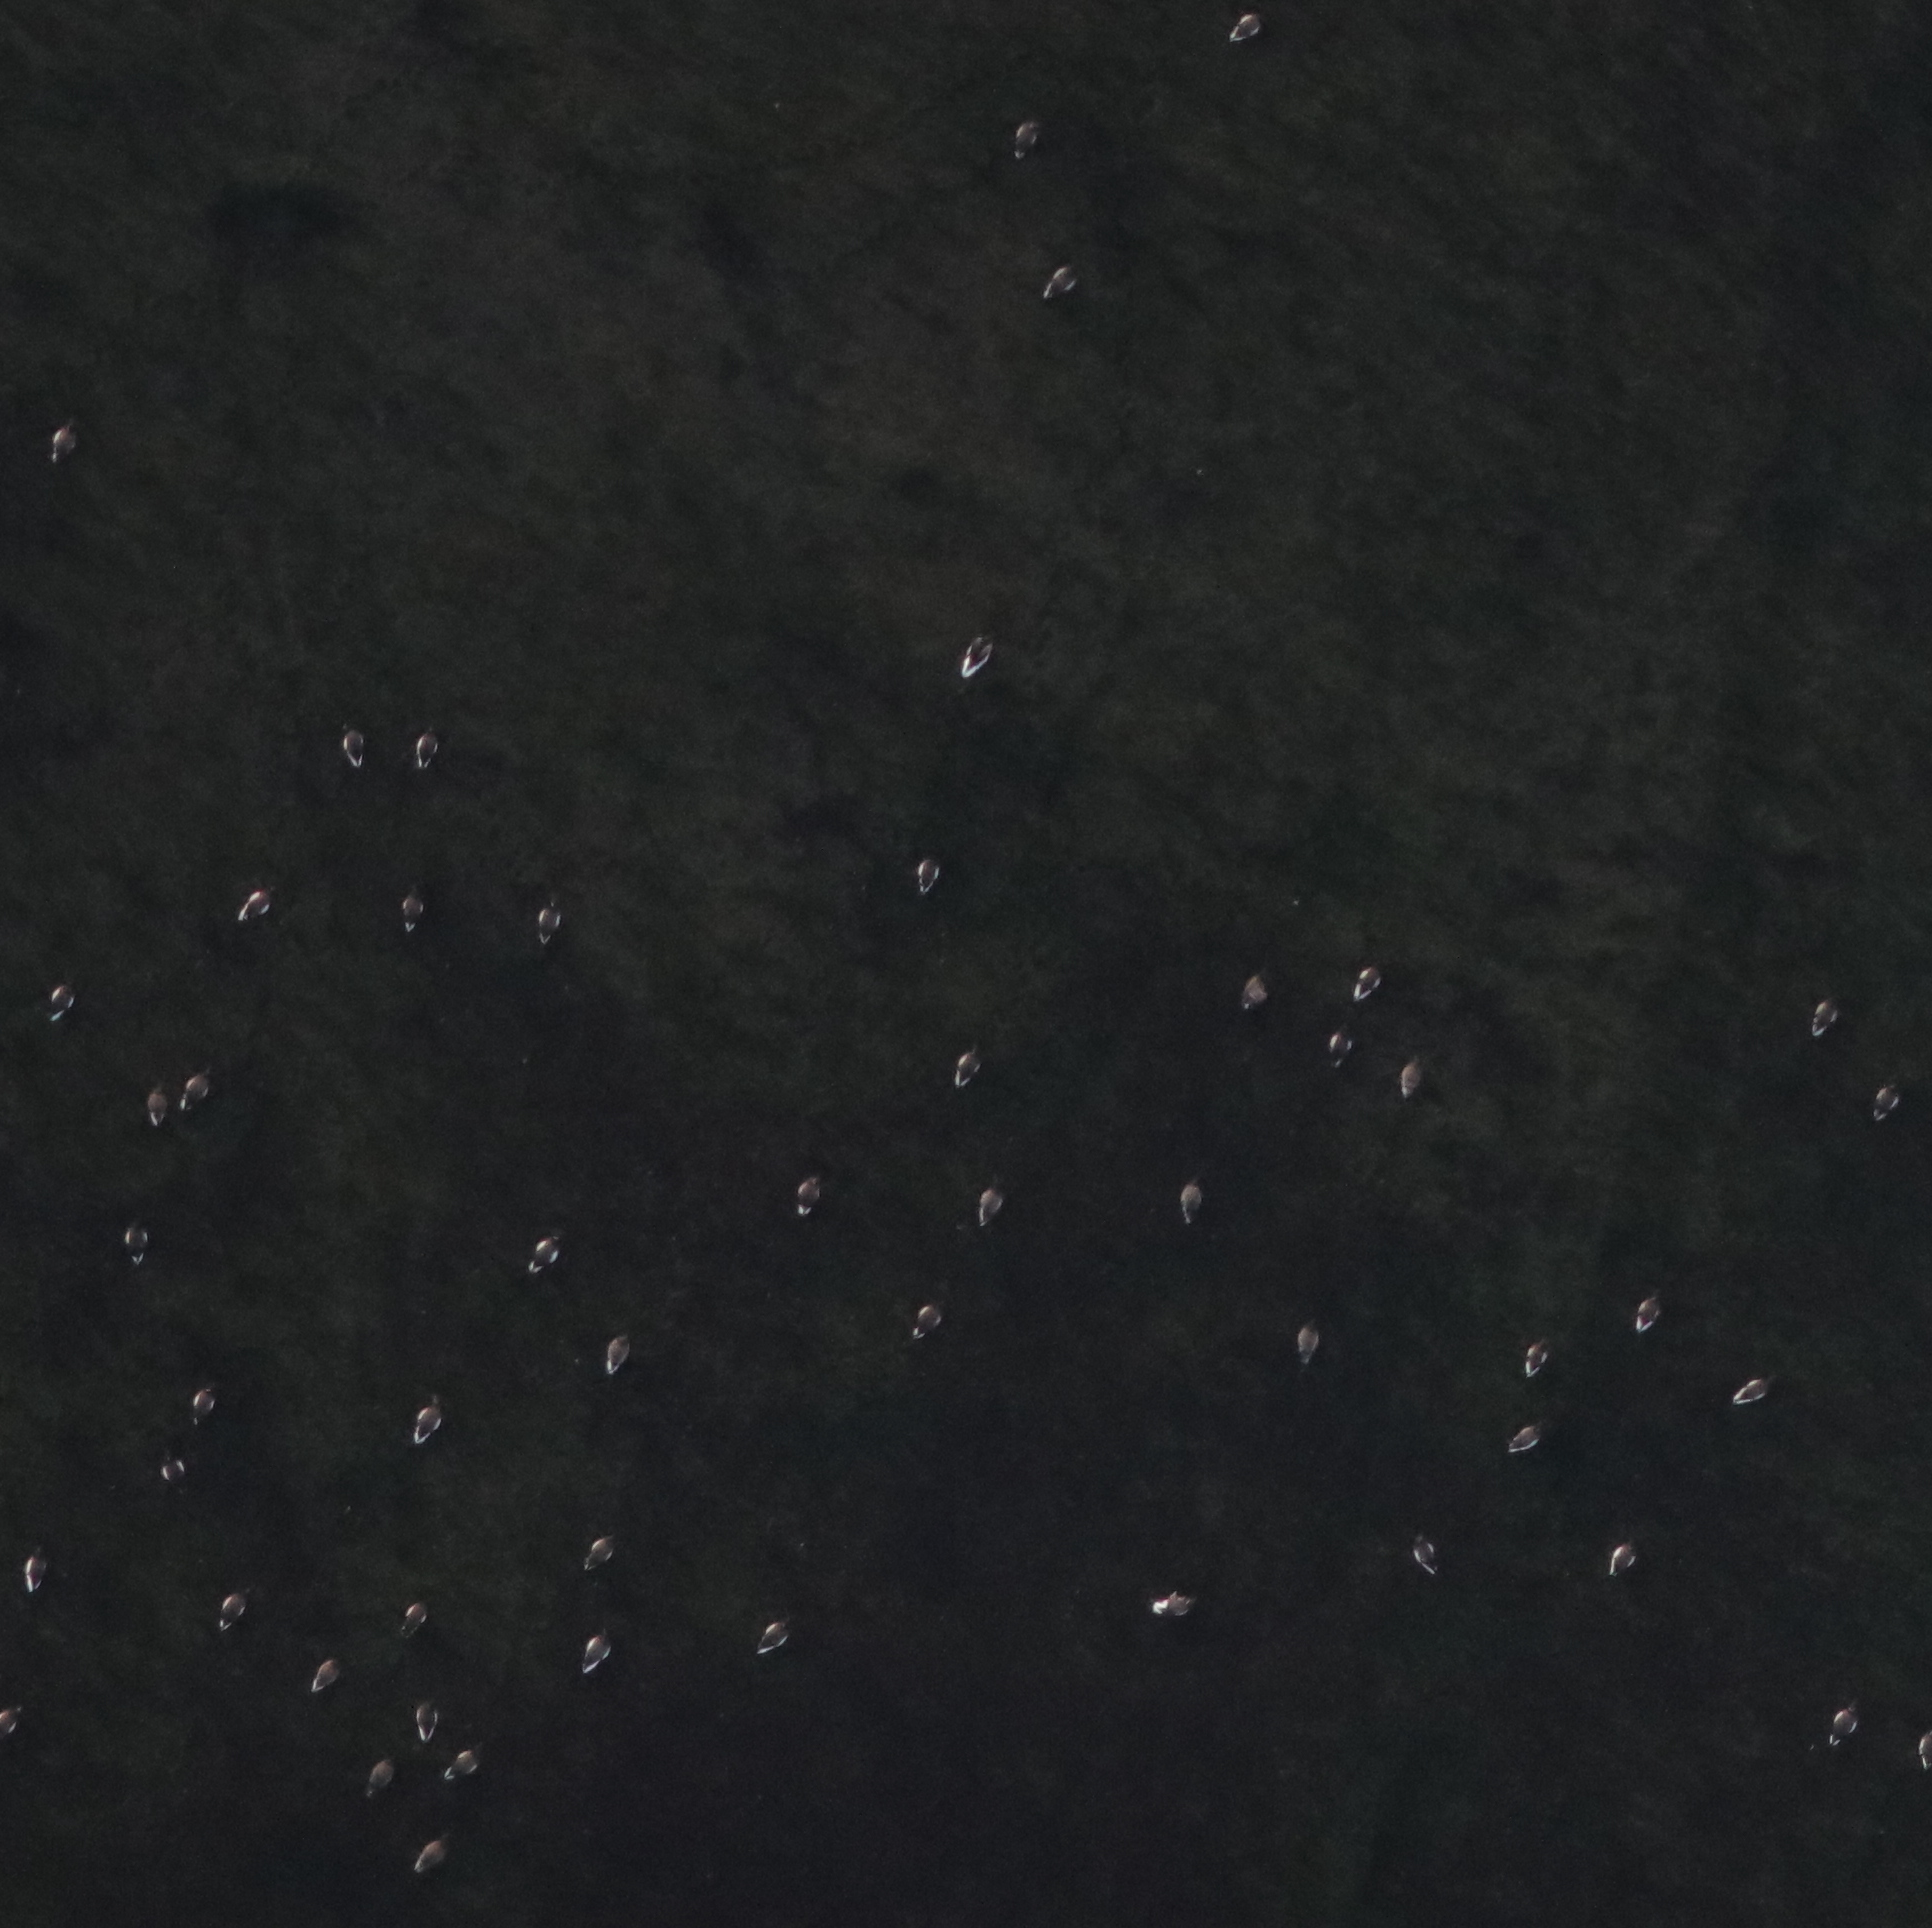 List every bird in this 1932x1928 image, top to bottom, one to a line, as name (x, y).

brant (1248, 27)
brant (1026, 138)
brant (1061, 282)
brant (65, 443)
brant (977, 655)
brant (354, 746)
brant (427, 748)
brant (928, 874)
brant (256, 906)
brant (412, 909)
brant (551, 922)
brant (1369, 982)
other bird (1261, 989)
brant (62, 1001)
brant (1825, 1017)
brant (1340, 1046)
brant (969, 1066)
brant (1411, 1078)
brant (196, 1089)
brant (1886, 1102)
brant (159, 1106)
brant (810, 1195)
brant (1192, 1201)
brant (991, 1203)
brant (137, 1242)
brant (546, 1255)
brant (1649, 1312)
brant (928, 1320)
brant (1309, 1344)
brant (618, 1354)
brant (1537, 1357)
brant (1753, 1391)
brant (205, 1404)
brant (428, 1422)
brant (1526, 1440)
brant (176, 1467)
brant (602, 1551)
brant (1426, 1556)
brant (1624, 1559)
brant (36, 1571)
brant (1175, 1605)
brant (234, 1609)
brant (416, 1616)
brant (773, 1637)
brant (597, 1652)
brant (327, 1675)
brant (427, 1720)
brant (5, 1724)
brant (1845, 1724)
brant (1930, 1747)
brant (465, 1766)
brant (383, 1776)
brant (430, 1855)